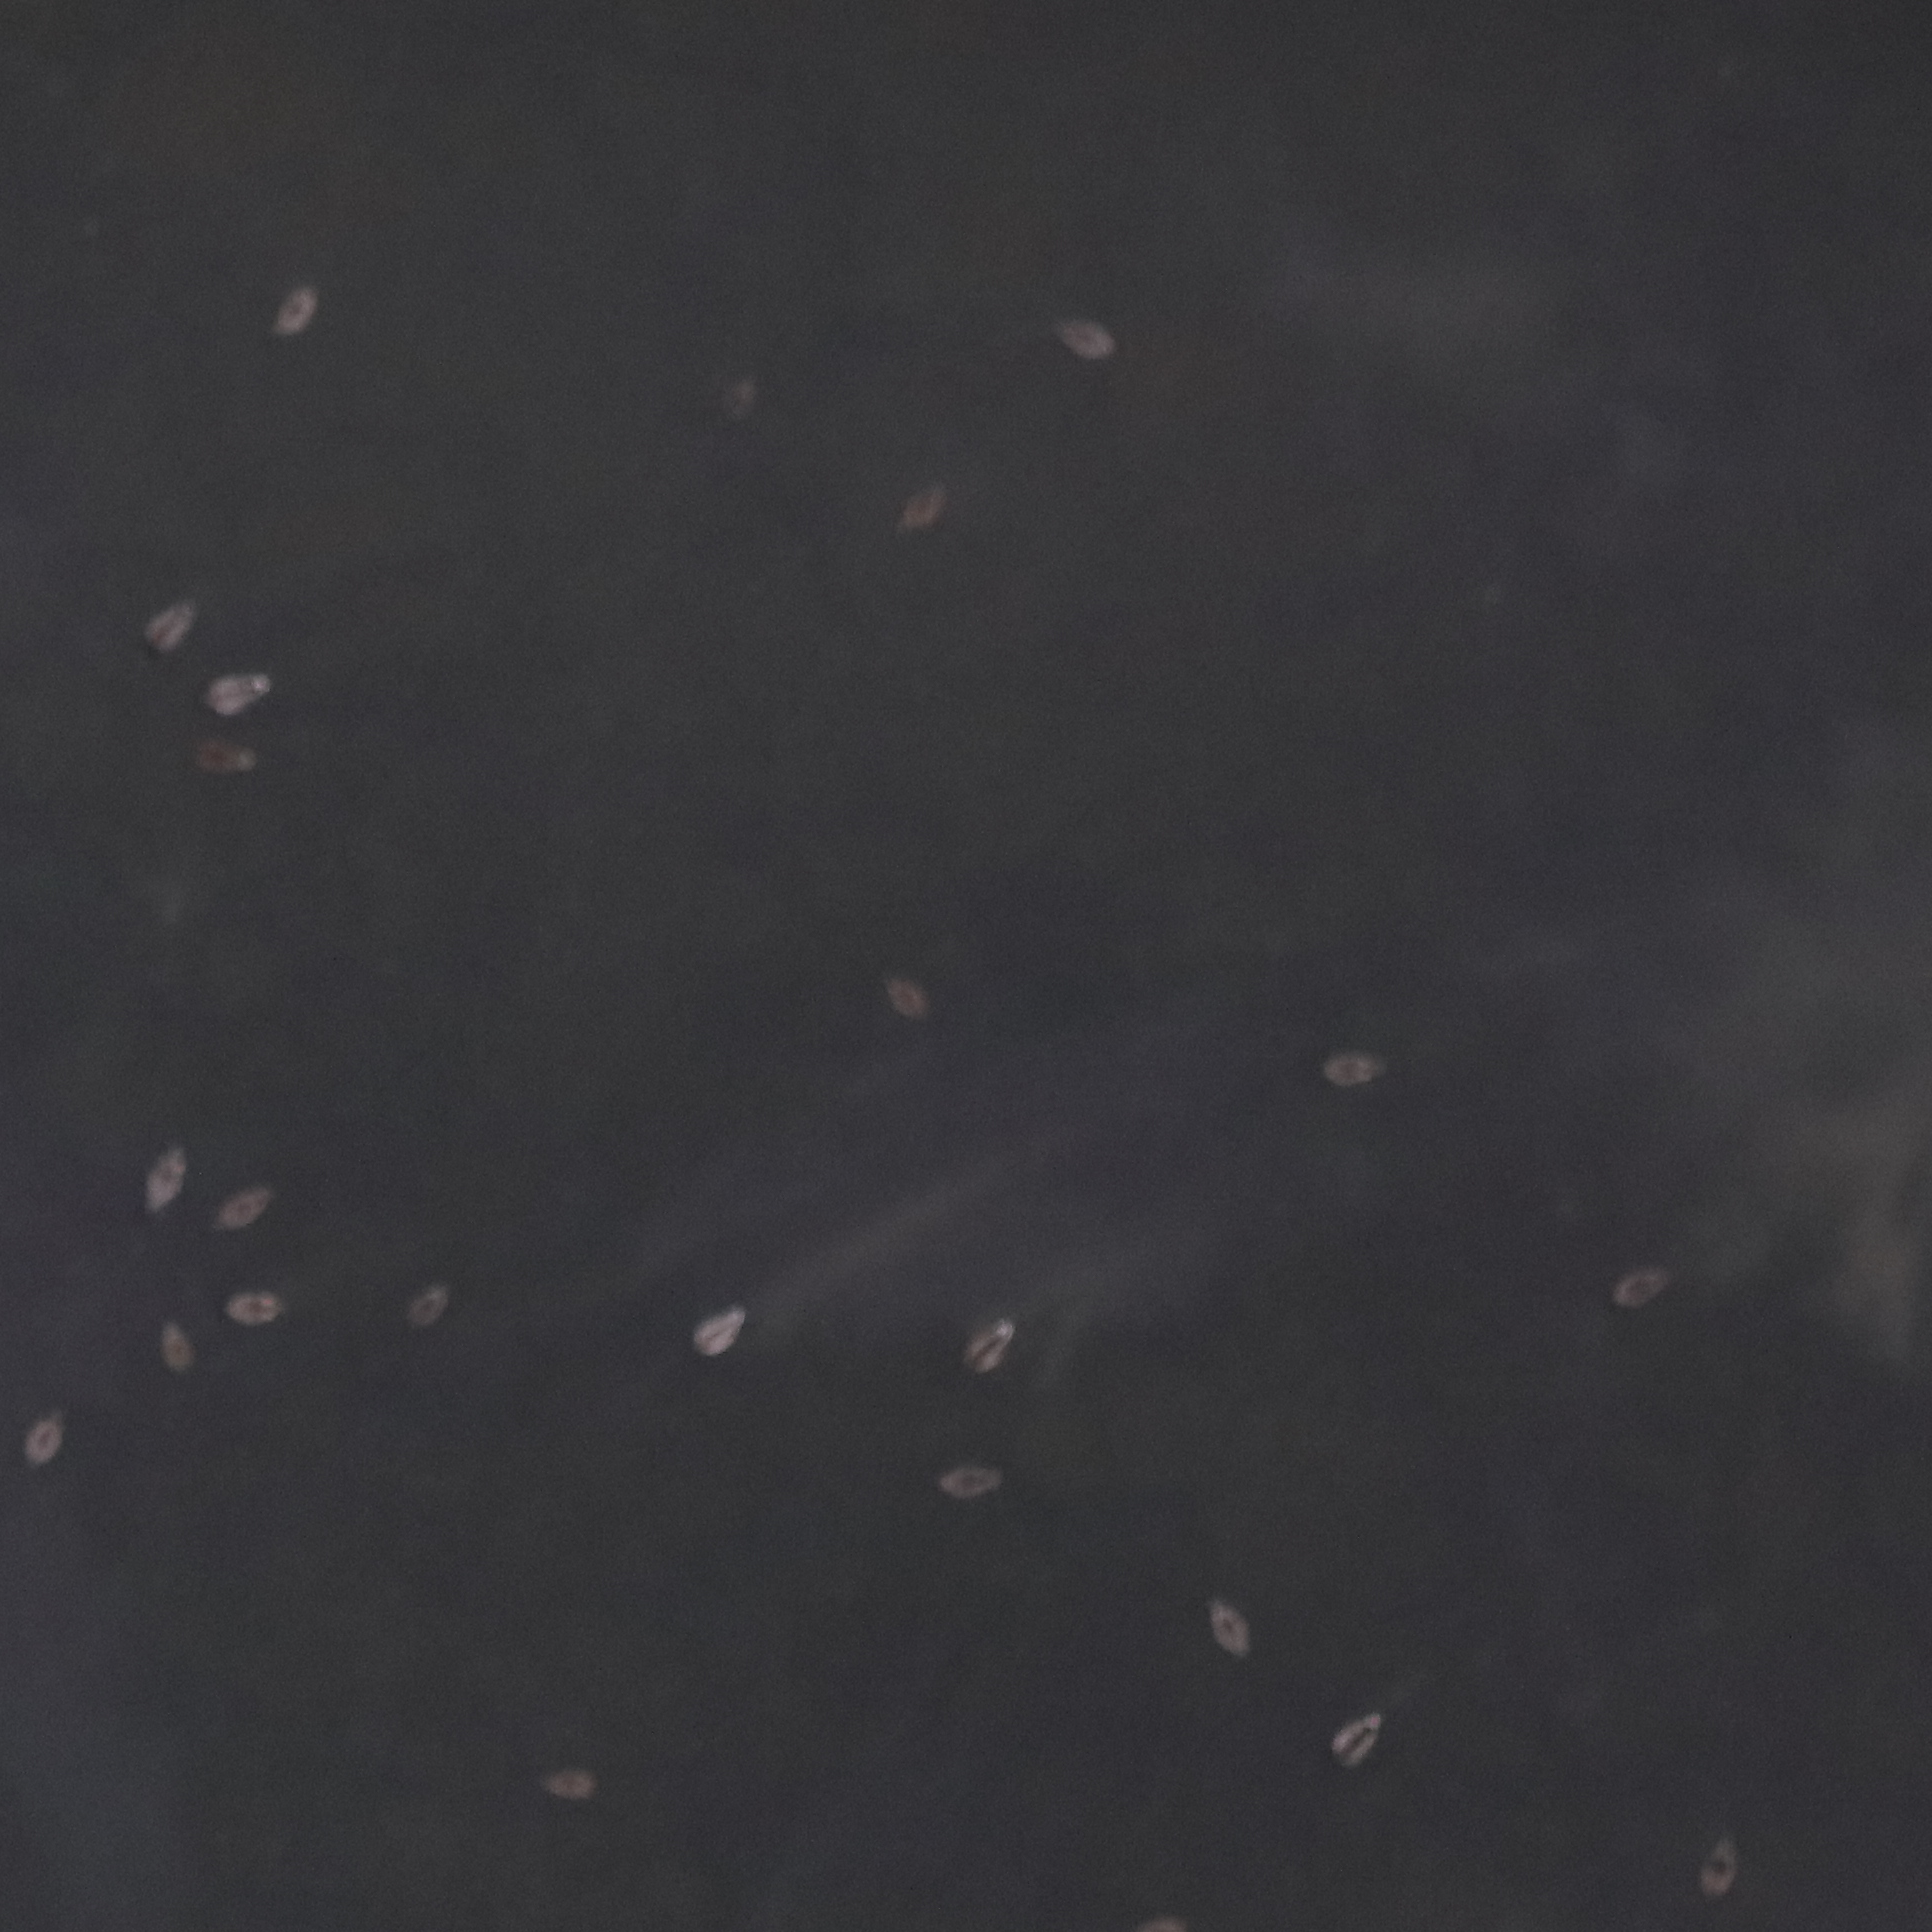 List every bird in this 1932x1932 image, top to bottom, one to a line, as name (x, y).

other bird (311, 320)
other bird (1085, 336)
other bird (735, 387)
other bird (931, 504)
other bird (163, 631)
other bird (229, 691)
other bird (224, 744)
other bird (913, 990)
other bird (1342, 1074)
other bird (170, 1170)
other bird (230, 1223)
other bird (1644, 1284)
other bird (426, 1302)
other bird (250, 1308)
other bird (181, 1333)
other bird (721, 1333)
other bird (990, 1340)
other bird (43, 1456)
other bird (974, 1474)
other bird (1231, 1618)
other bird (1358, 1737)
other bird (572, 1793)
other bird (1721, 1866)
other bird (1170, 1929)